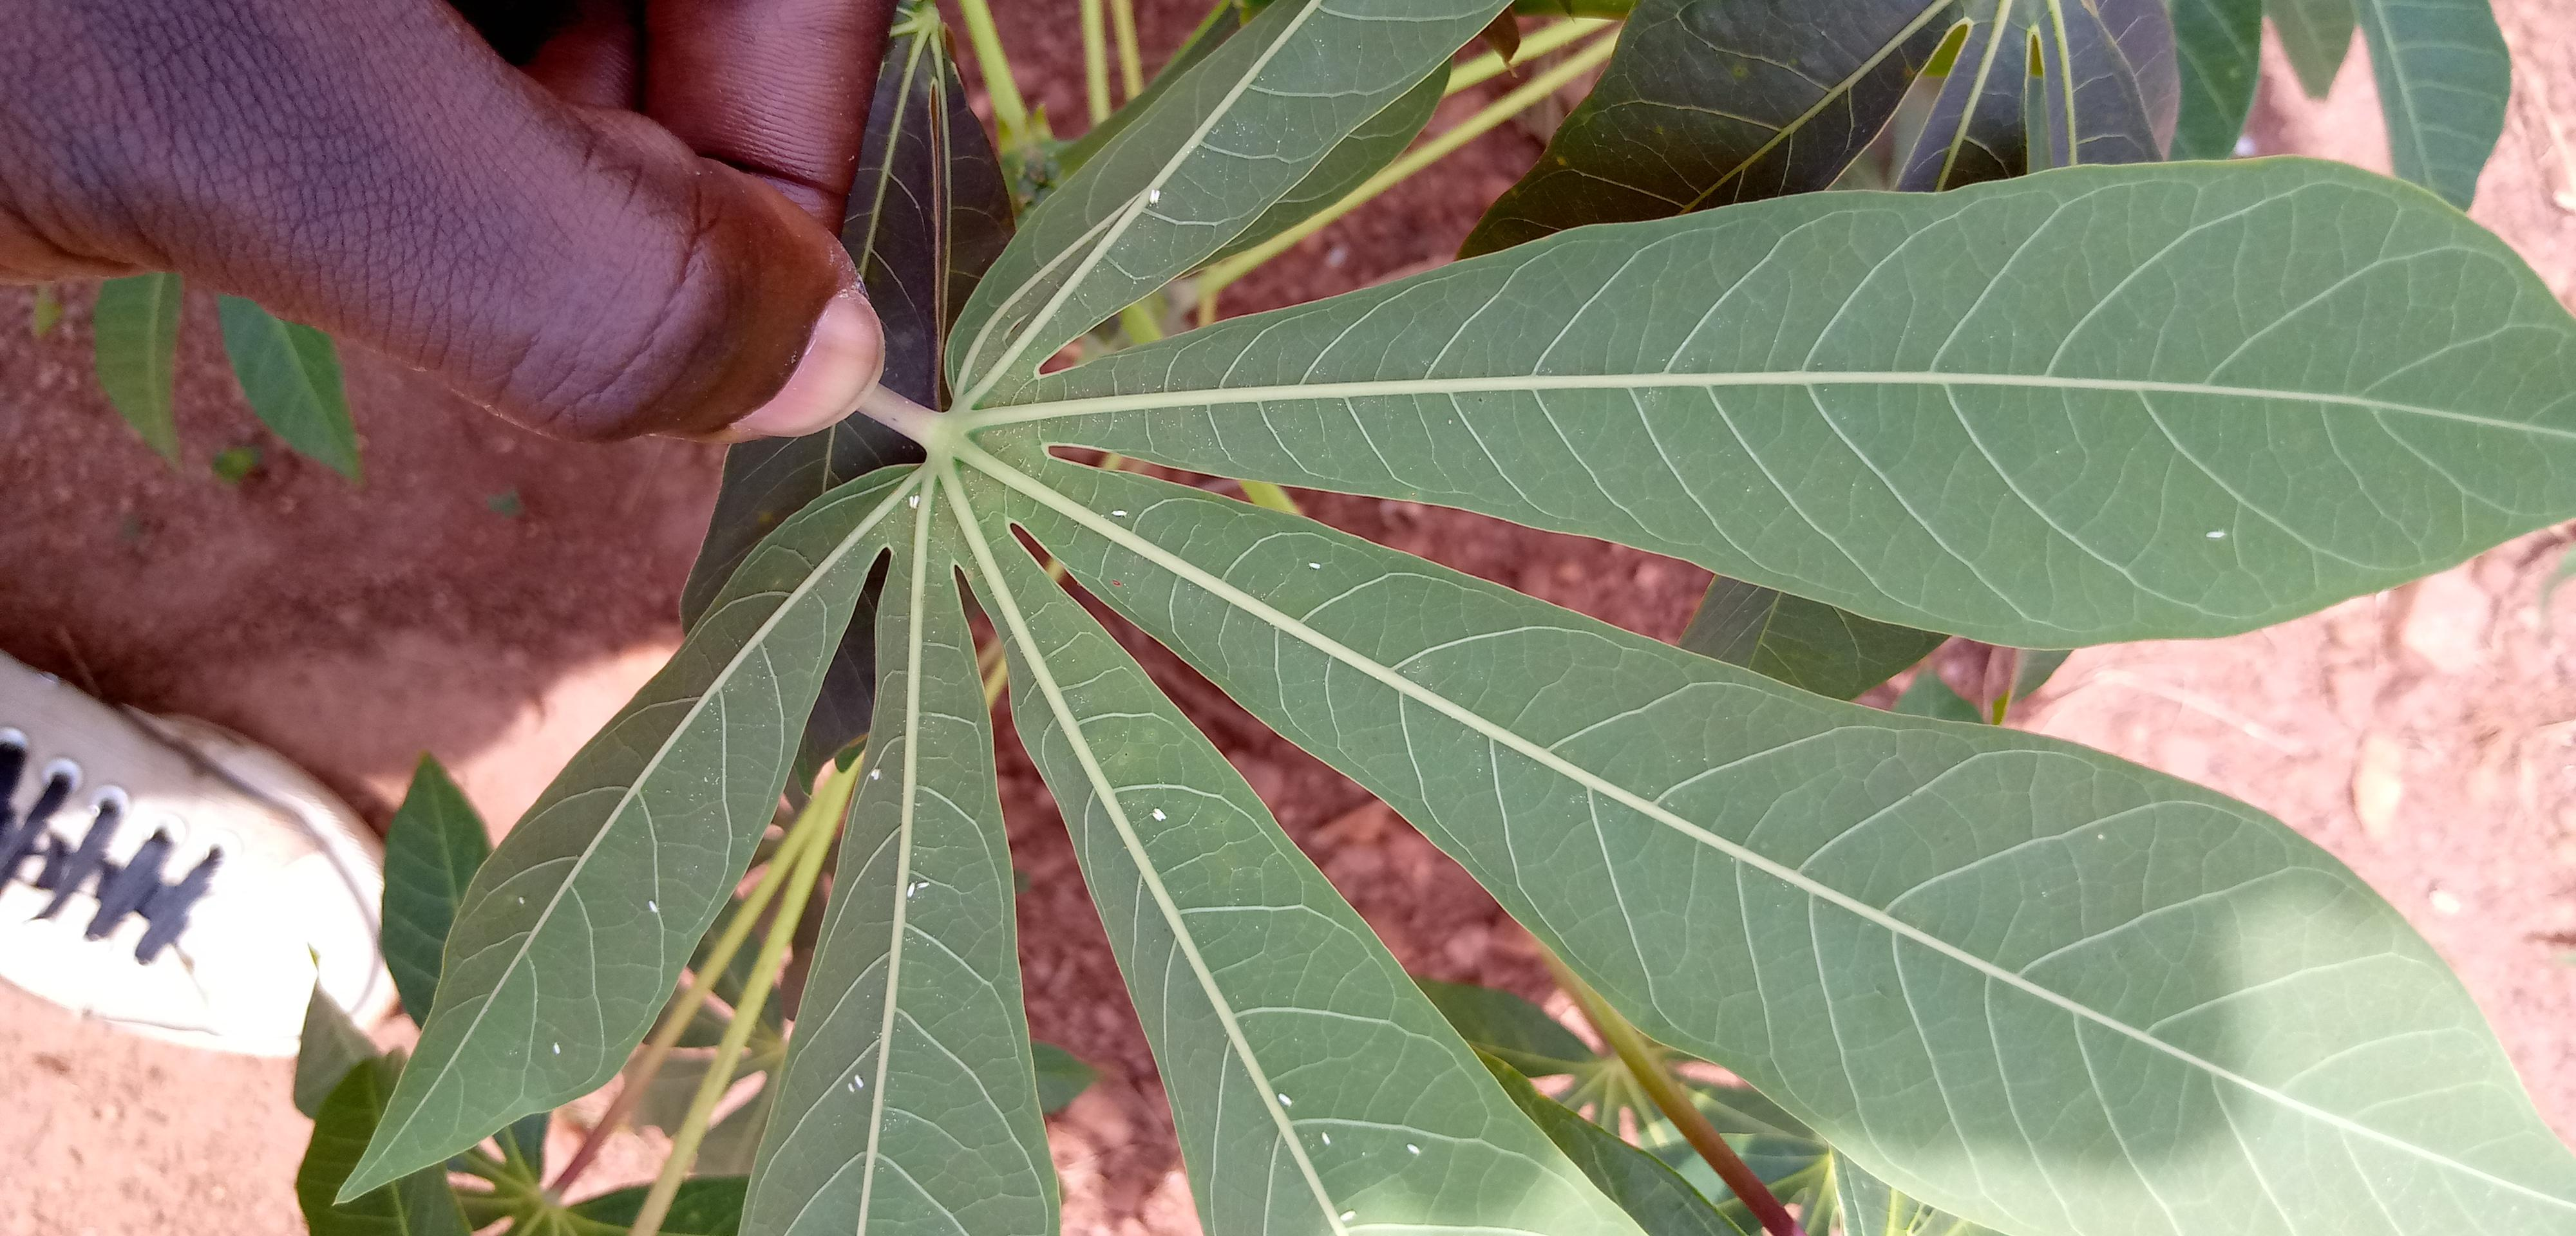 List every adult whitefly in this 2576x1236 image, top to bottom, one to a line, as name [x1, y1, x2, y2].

whitefly [1148, 186, 1155, 206]
whitefly [1153, 189, 1163, 206]
whitefly [907, 494, 914, 510]
whitefly [914, 494, 921, 512]
whitefly [1110, 507, 1130, 520]
whitefly [2203, 527, 2228, 543]
whitefly [1306, 559, 1325, 574]
whitefly [869, 766, 876, 778]
whitefly [873, 767, 882, 782]
whitefly [1153, 807, 1168, 820]
whitefly [1151, 811, 1162, 822]
whitefly [917, 879, 931, 891]
whitefly [906, 880, 917, 900]
whitefly [647, 899, 661, 915]
whitefly [552, 1040, 563, 1056]
whitefly [852, 1073, 866, 1089]
whitefly [847, 1081, 855, 1094]
whitefly [1275, 1091, 1296, 1109]
whitefly [1319, 1129, 1332, 1147]
whitefly [1405, 1141, 1423, 1158]
whitefly [1337, 1207, 1359, 1223]